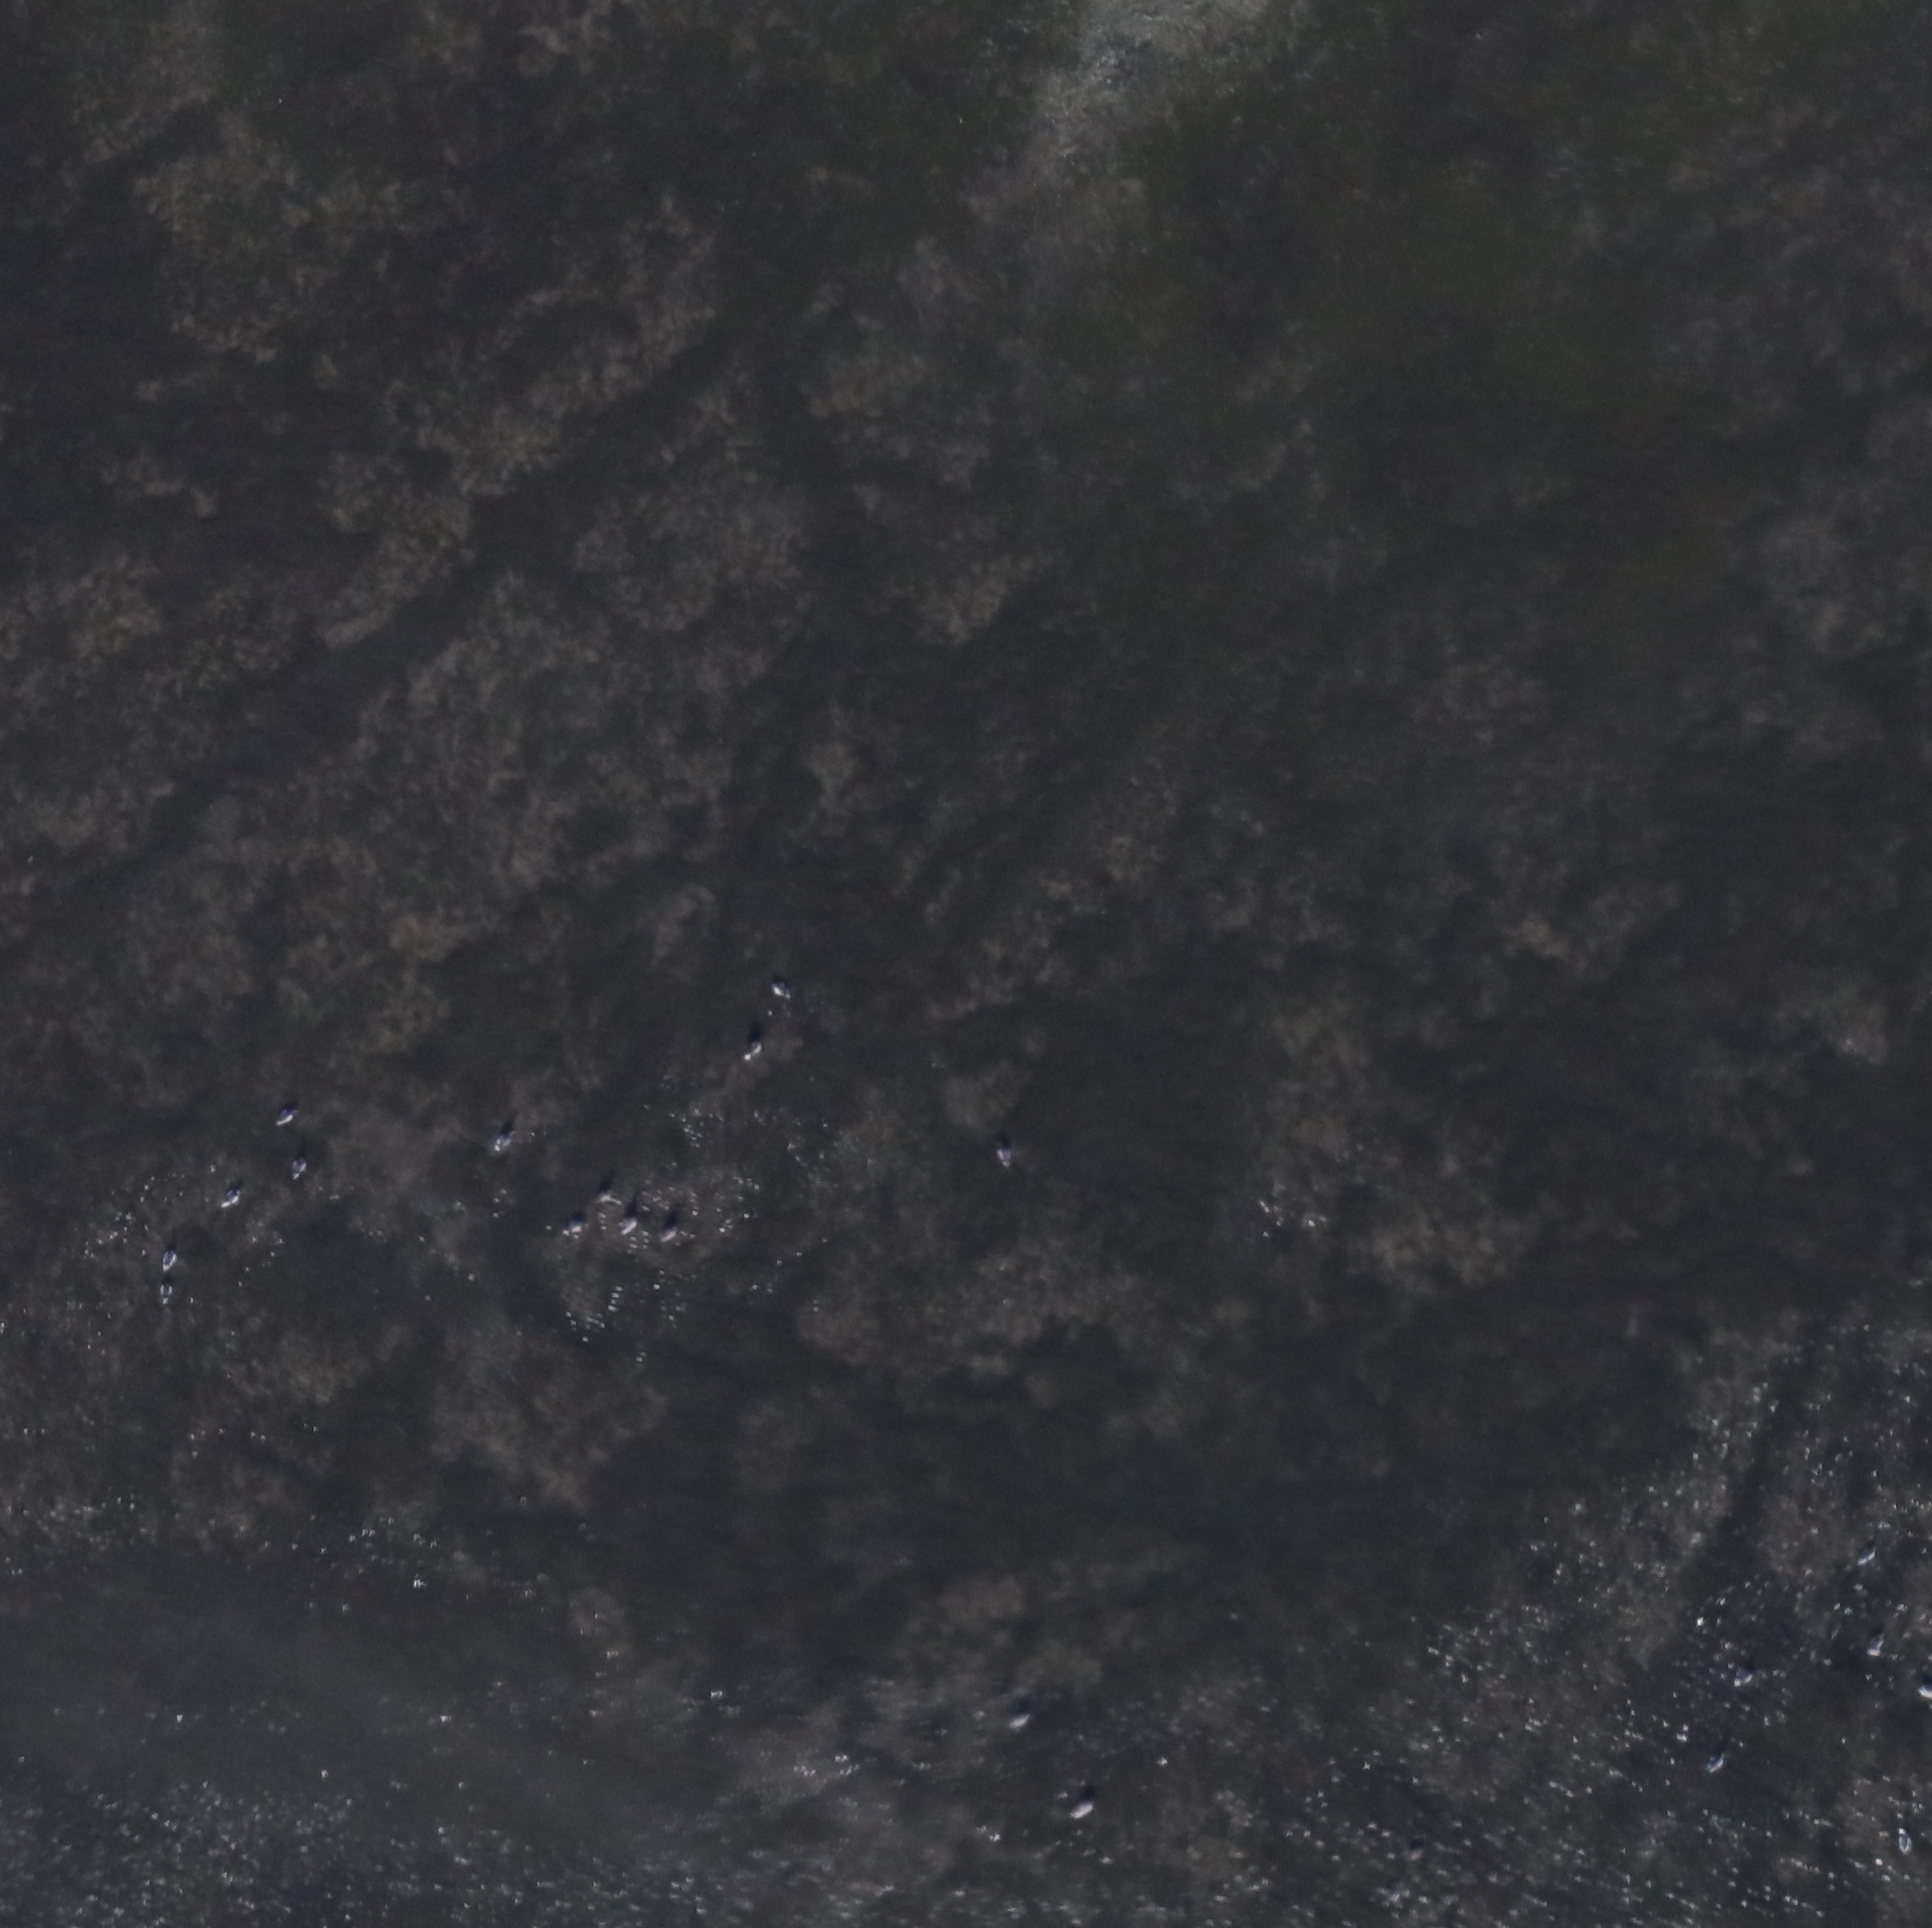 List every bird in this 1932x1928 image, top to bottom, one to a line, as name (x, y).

brant (779, 981)
brant (754, 1045)
brant (280, 1118)
brant (498, 1139)
brant (1009, 1153)
brant (300, 1161)
brant (606, 1188)
brant (231, 1196)
brant (632, 1225)
brant (574, 1228)
brant (667, 1235)
brant (172, 1251)
brant (168, 1299)
brant (1874, 1555)
brant (1882, 1643)
brant (1741, 1680)
brant (1931, 1694)
brant (1020, 1720)
brant (1719, 1755)
brant (1082, 1807)
brant (1910, 1839)